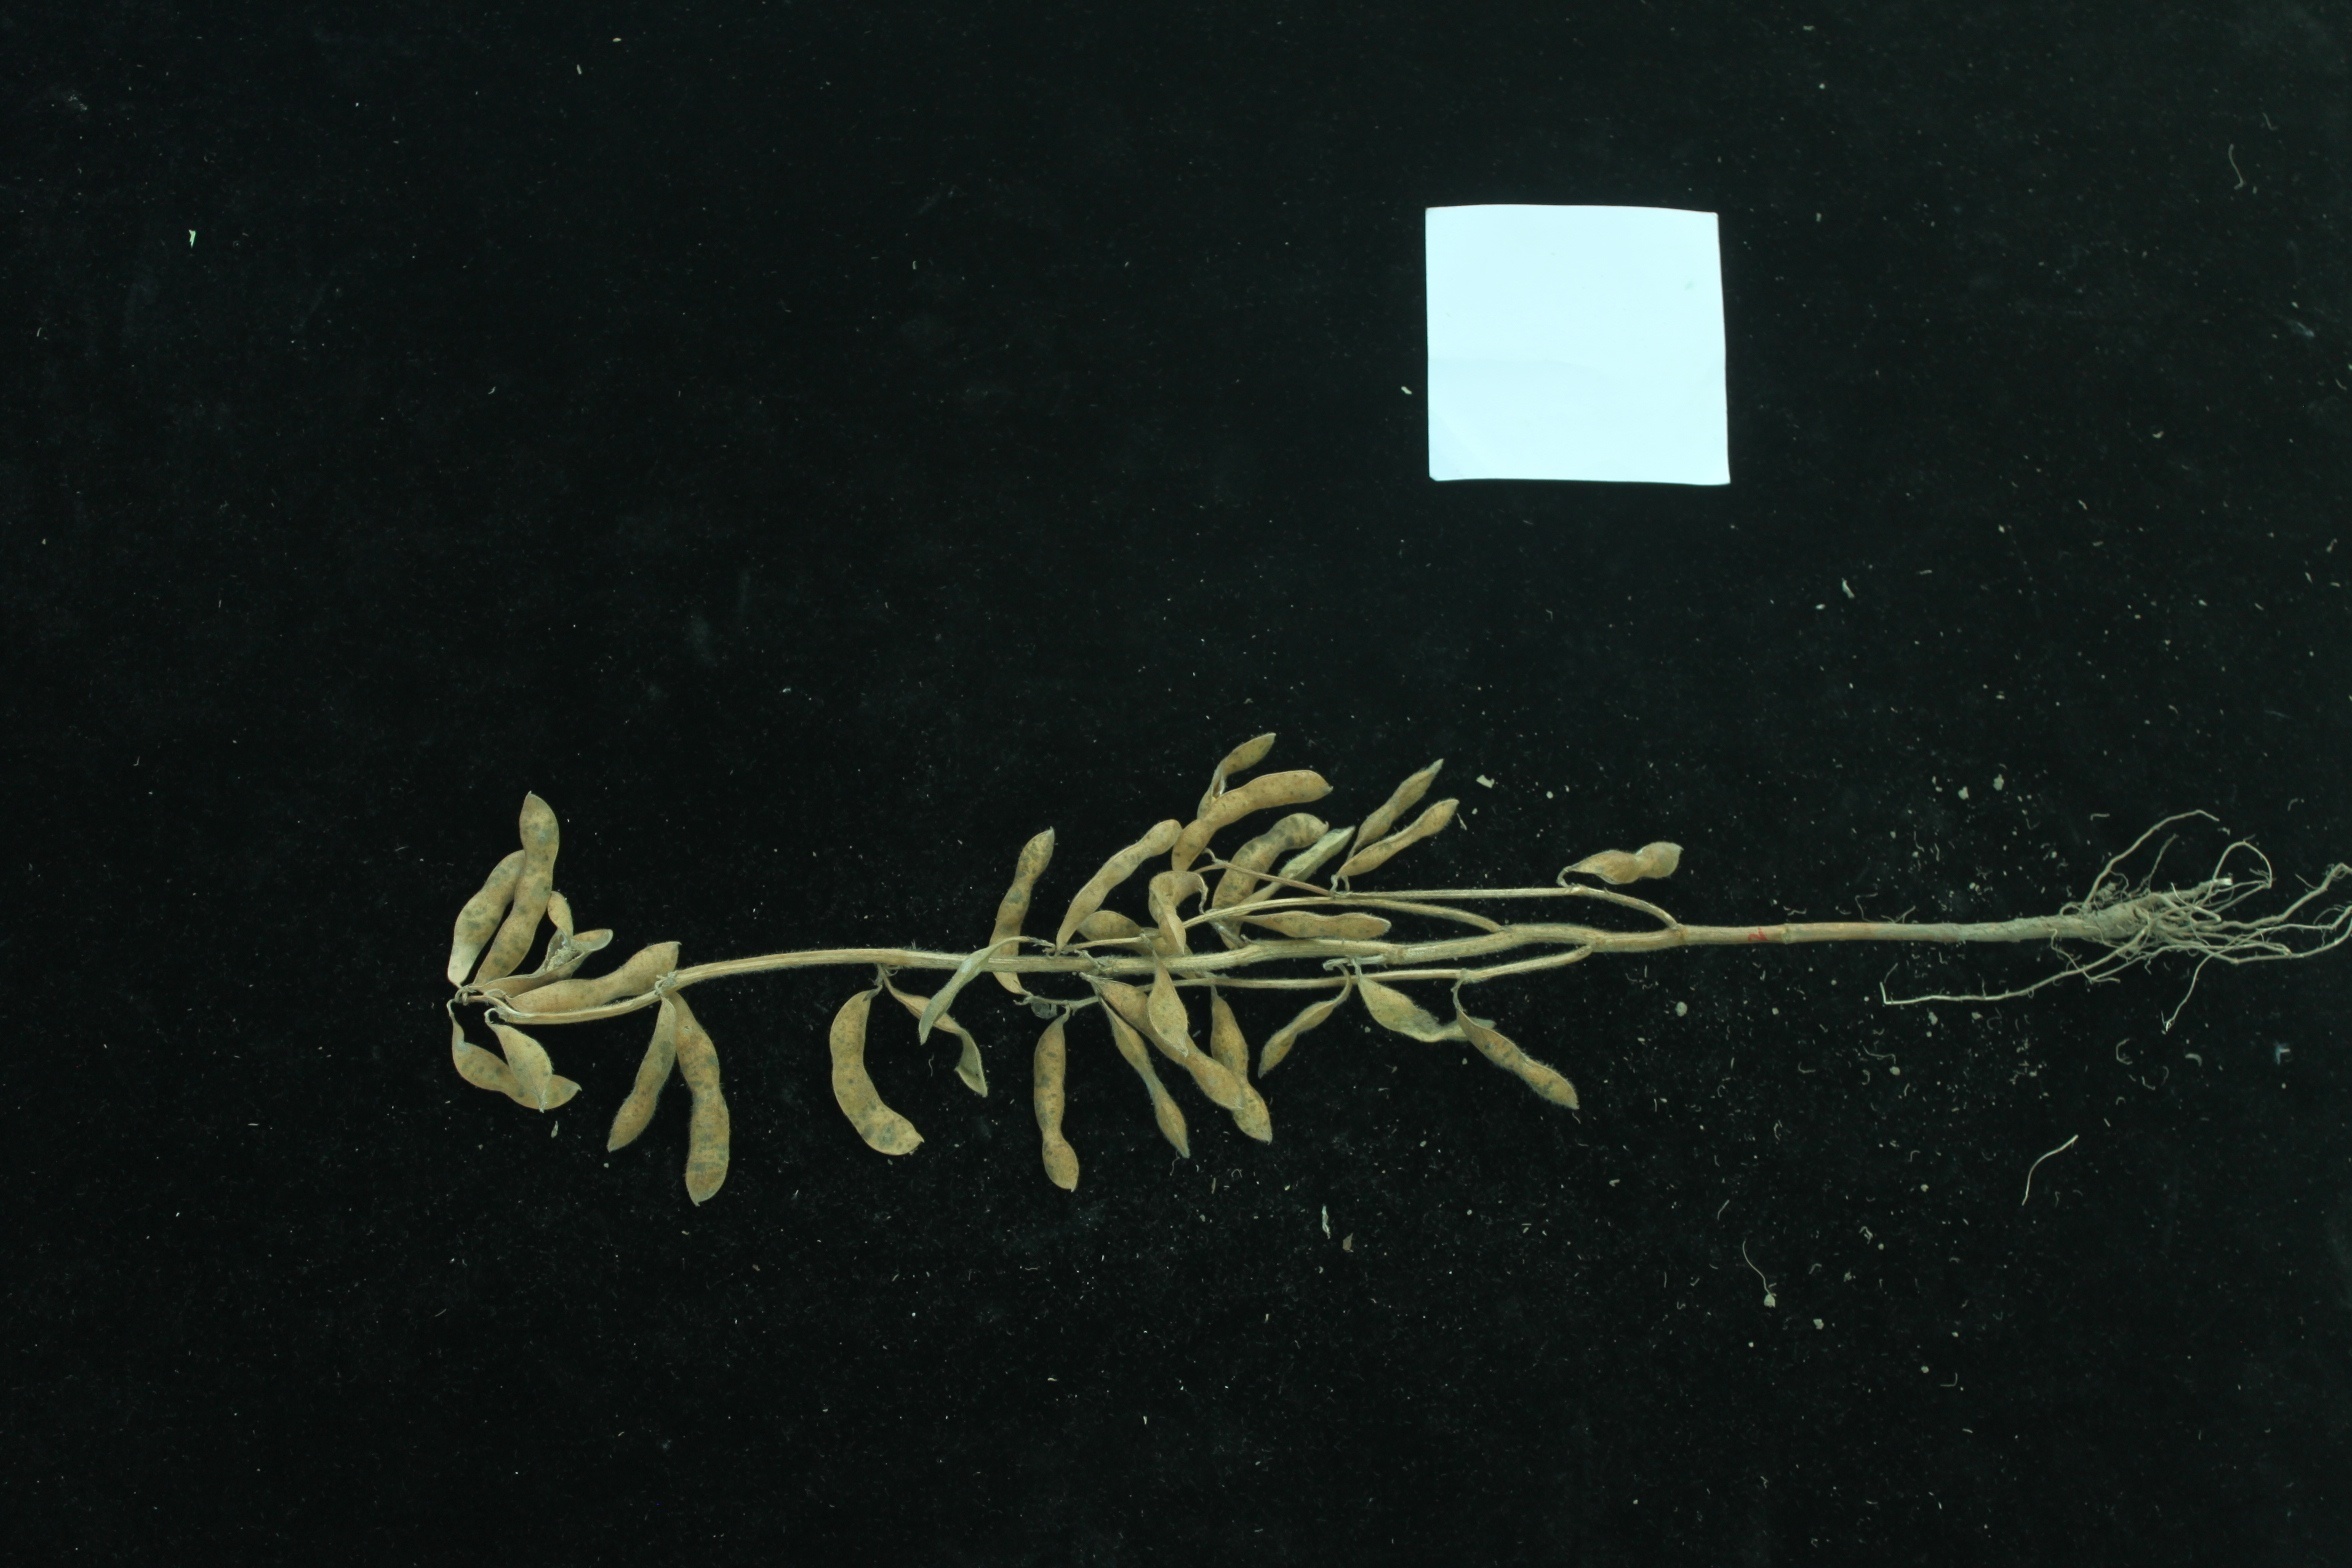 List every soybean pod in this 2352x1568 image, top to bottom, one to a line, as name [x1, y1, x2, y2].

soybean pod [1348, 758, 1442, 856]
soybean pod [1170, 769, 1332, 871]
soybean pod [471, 792, 556, 985]
soybean pod [1333, 799, 1456, 877]
soybean pod [1212, 814, 1327, 948]
soybean pod [1055, 820, 1179, 950]
soybean pod [1220, 825, 1353, 914]
soybean pod [987, 827, 1052, 992]
soybean pod [1563, 842, 1682, 884]
soybean pod [446, 850, 525, 983]
soybean pod [1148, 871, 1207, 955]
soybean pod [1076, 911, 1196, 978]
soybean pod [1231, 911, 1390, 939]
soybean pod [918, 936, 1030, 1042]
soybean pod [503, 941, 677, 1012]
soybean pod [1147, 951, 1187, 1055]
soybean pod [1354, 963, 1493, 1043]
soybean pod [885, 975, 988, 1095]
soybean pod [1259, 977, 1350, 1073]
soybean pod [1091, 978, 1245, 1110]
soybean pod [830, 986, 921, 1154]
soybean pod [1210, 986, 1271, 1143]
soybean pod [663, 988, 729, 1205]
soybean pod [608, 994, 676, 1150]
soybean pod [1100, 994, 1188, 1157]
soybean pod [1454, 995, 1577, 1109]
soybean pod [1032, 1008, 1077, 1189]
soybean pod [451, 1015, 578, 1109]
soybean pod [486, 1023, 551, 1108]